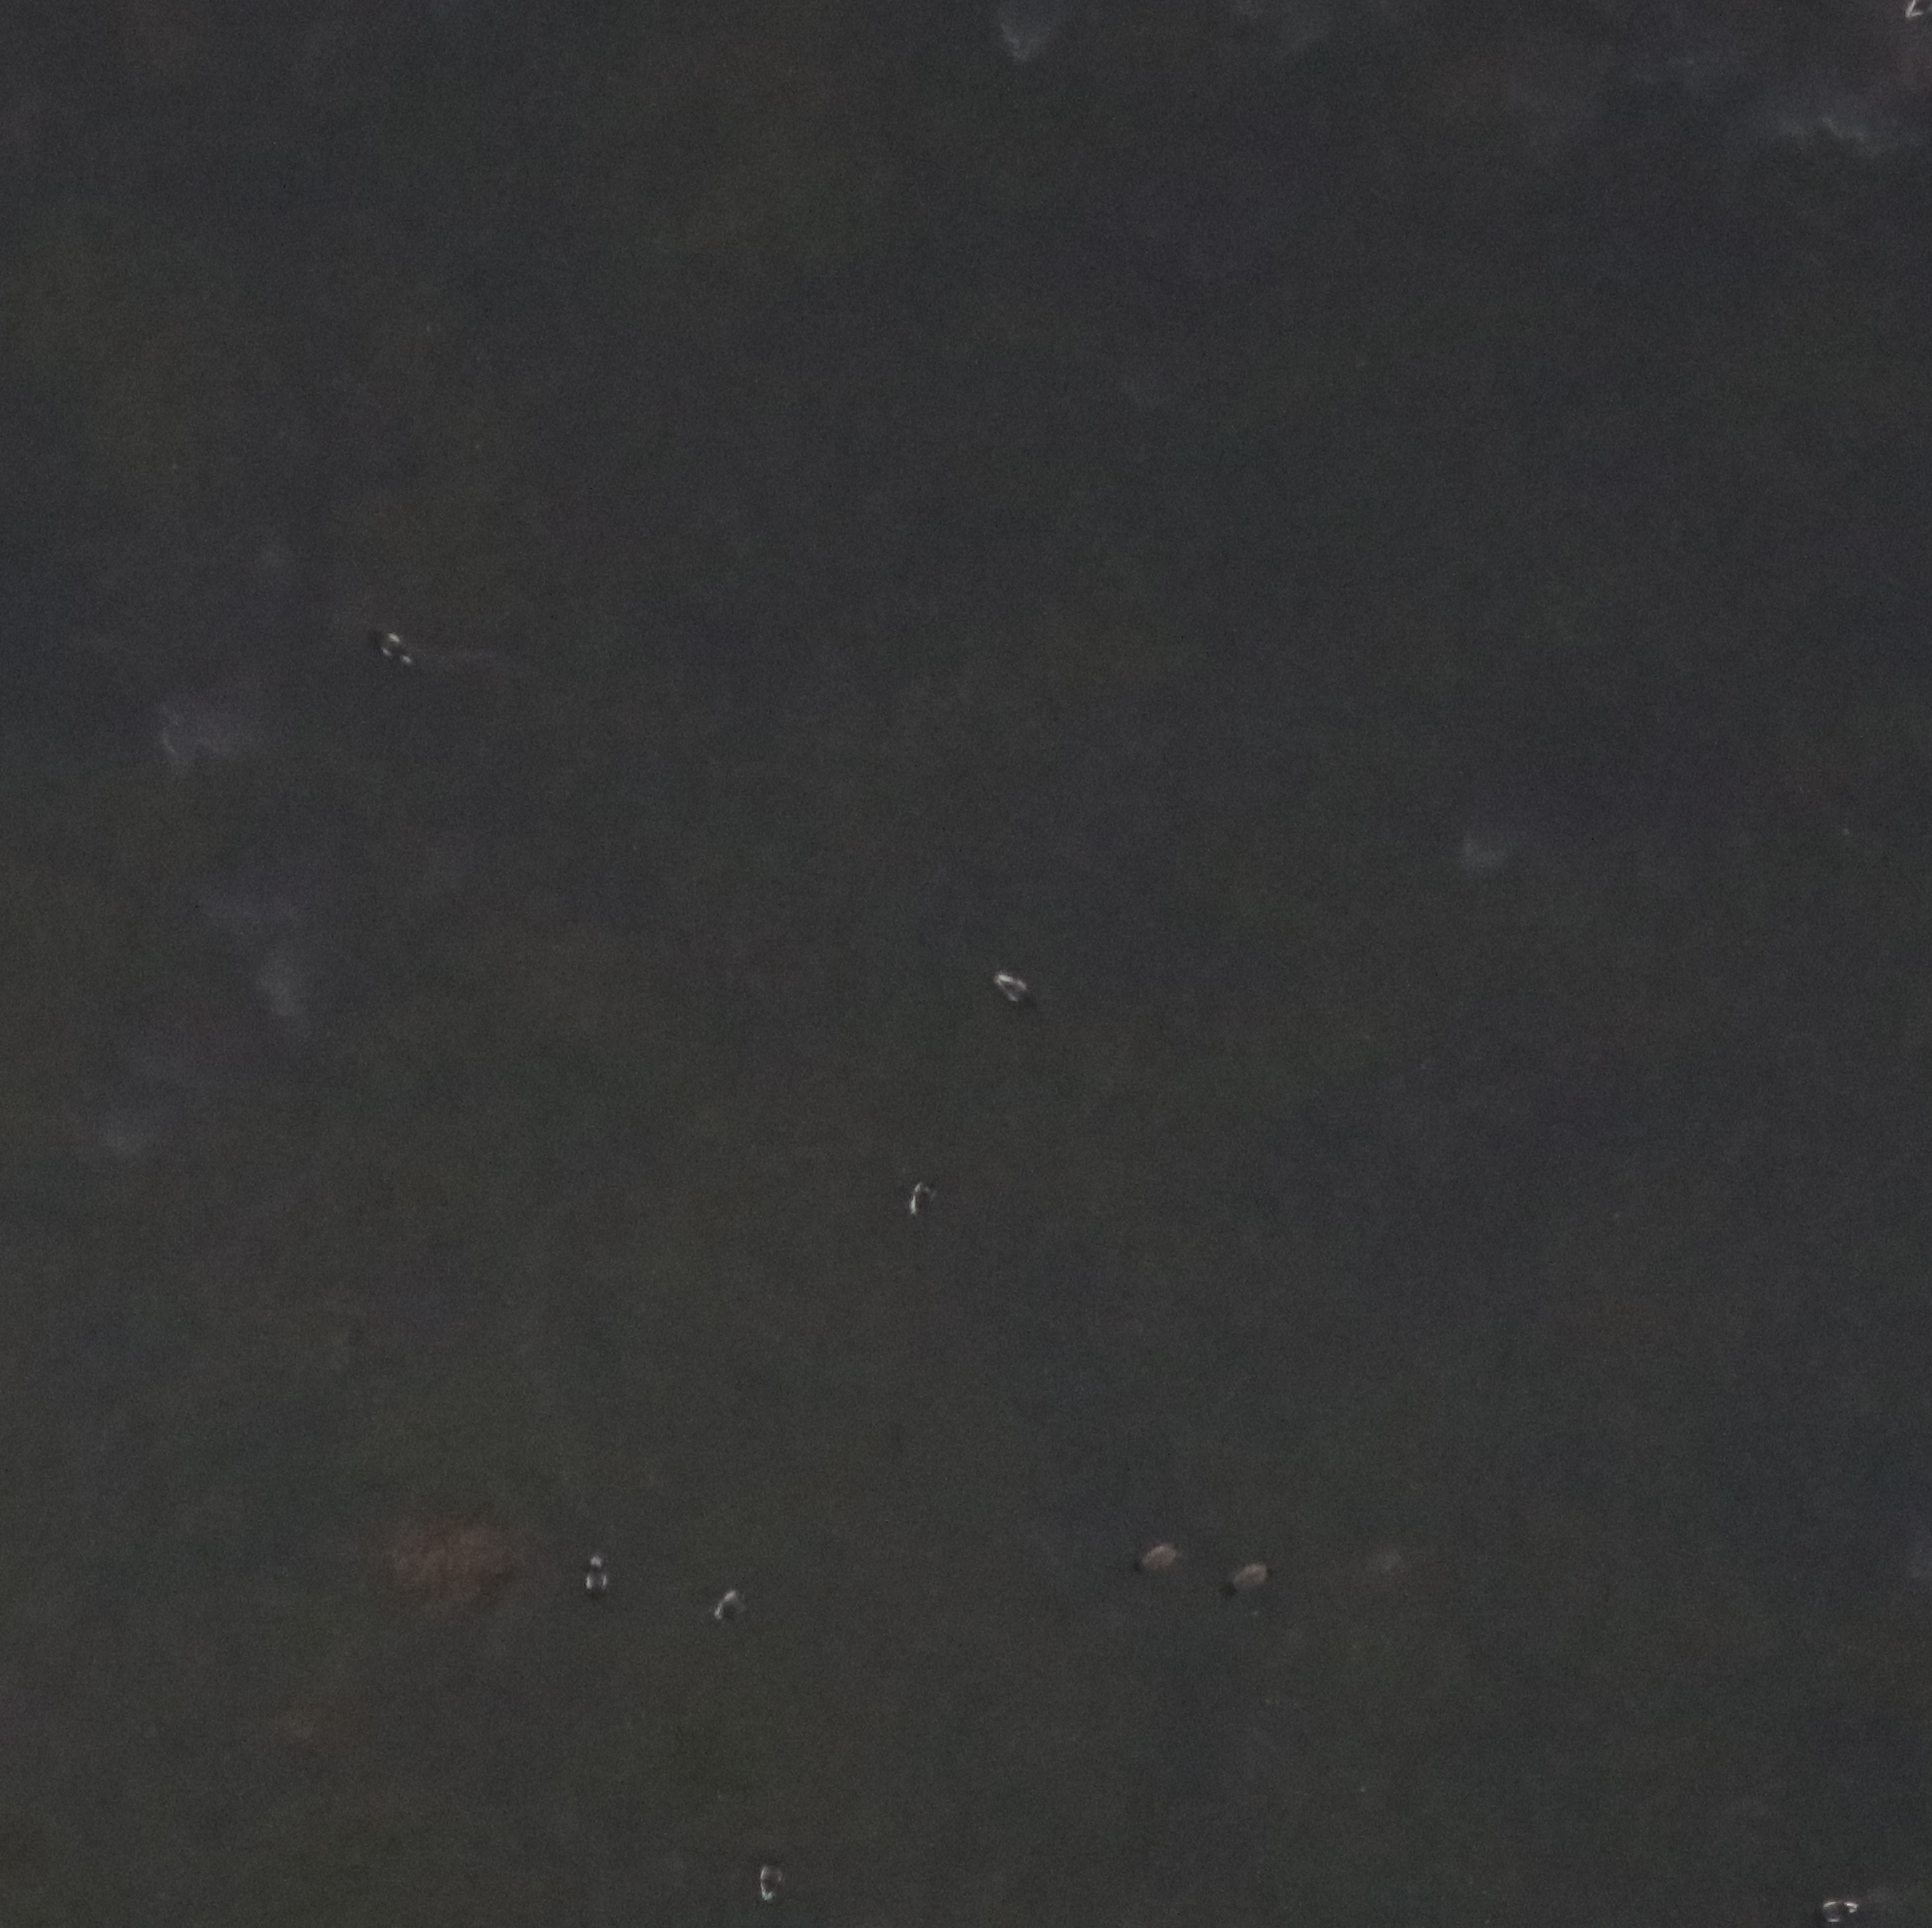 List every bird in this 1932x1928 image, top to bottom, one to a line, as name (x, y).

brant (1923, 5)
brant (389, 645)
brant (1014, 988)
brant (922, 1197)
Canada goose (1162, 1558)
brant (597, 1577)
Canada goose (1250, 1577)
brant (728, 1610)
brant (769, 1878)
brant (1834, 1906)